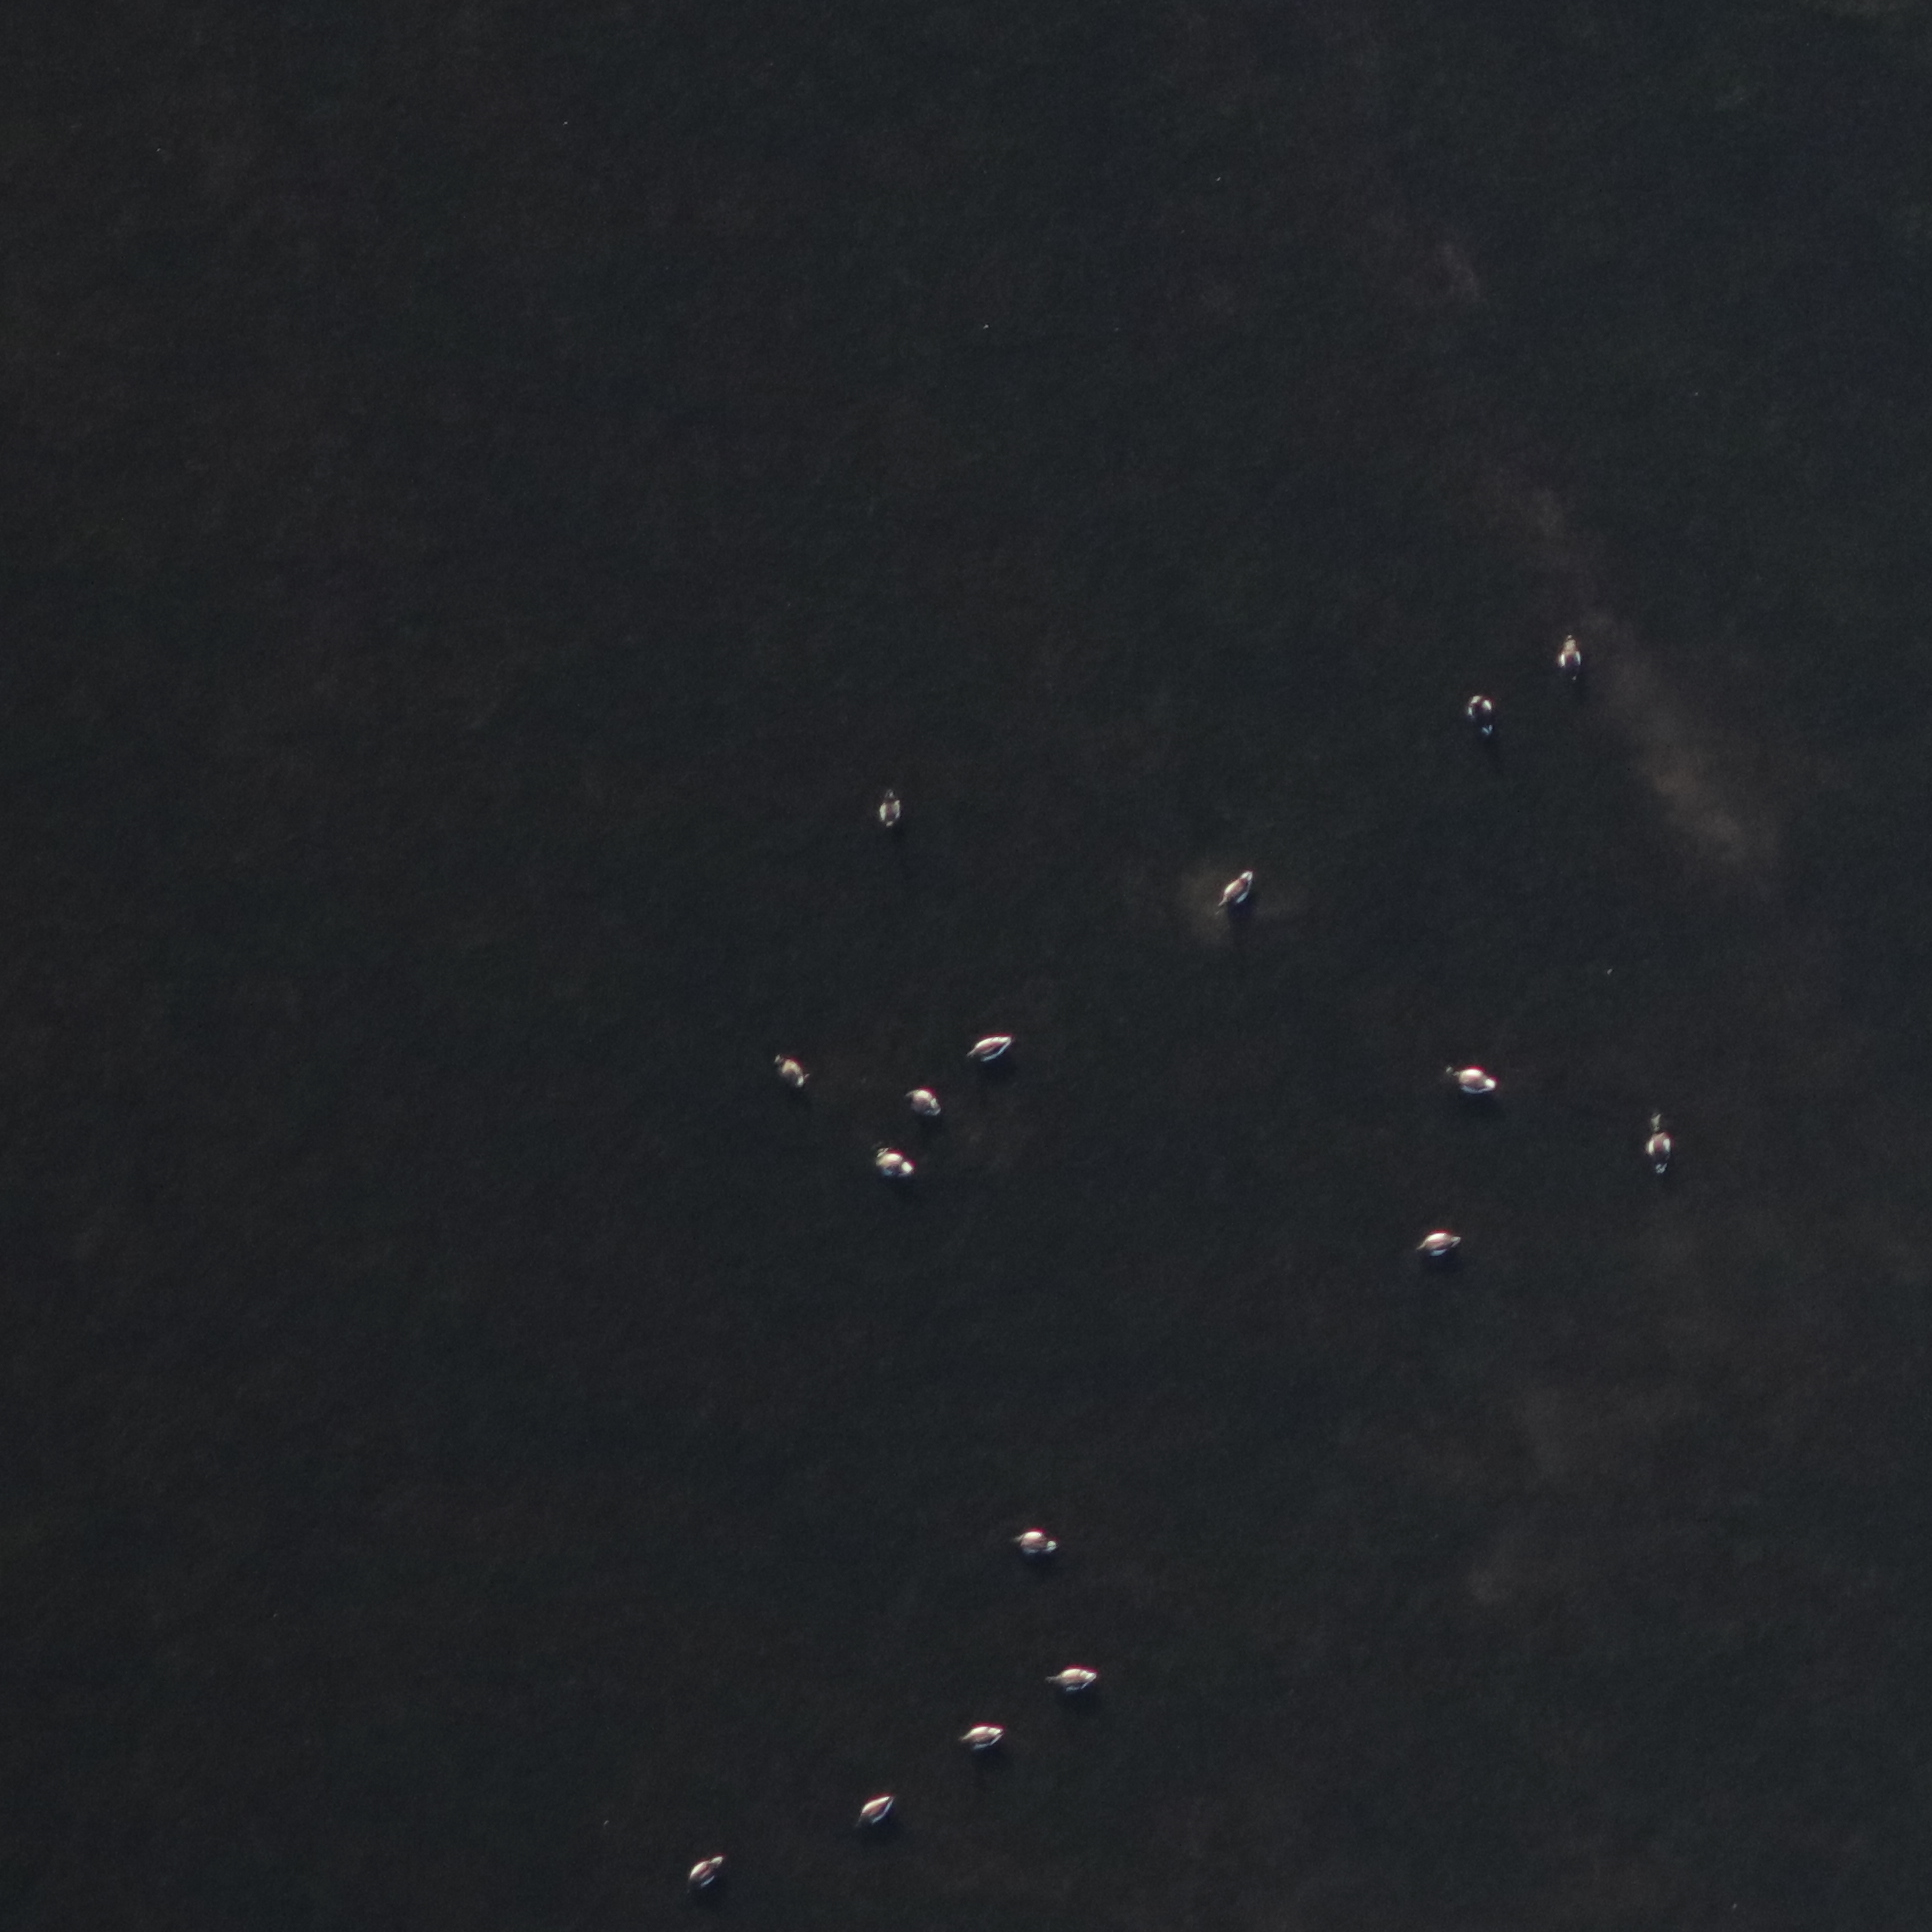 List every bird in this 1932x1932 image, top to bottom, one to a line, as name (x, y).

brant (1482, 713)
brant (890, 809)
brant (1237, 890)
brant (987, 1048)
brant (791, 1071)
brant (1473, 1080)
brant (924, 1102)
brant (1658, 1145)
brant (894, 1162)
brant (1440, 1244)
brant (1035, 1544)
brant (1074, 1681)
brant (982, 1739)
brant (876, 1811)
brant (705, 1873)